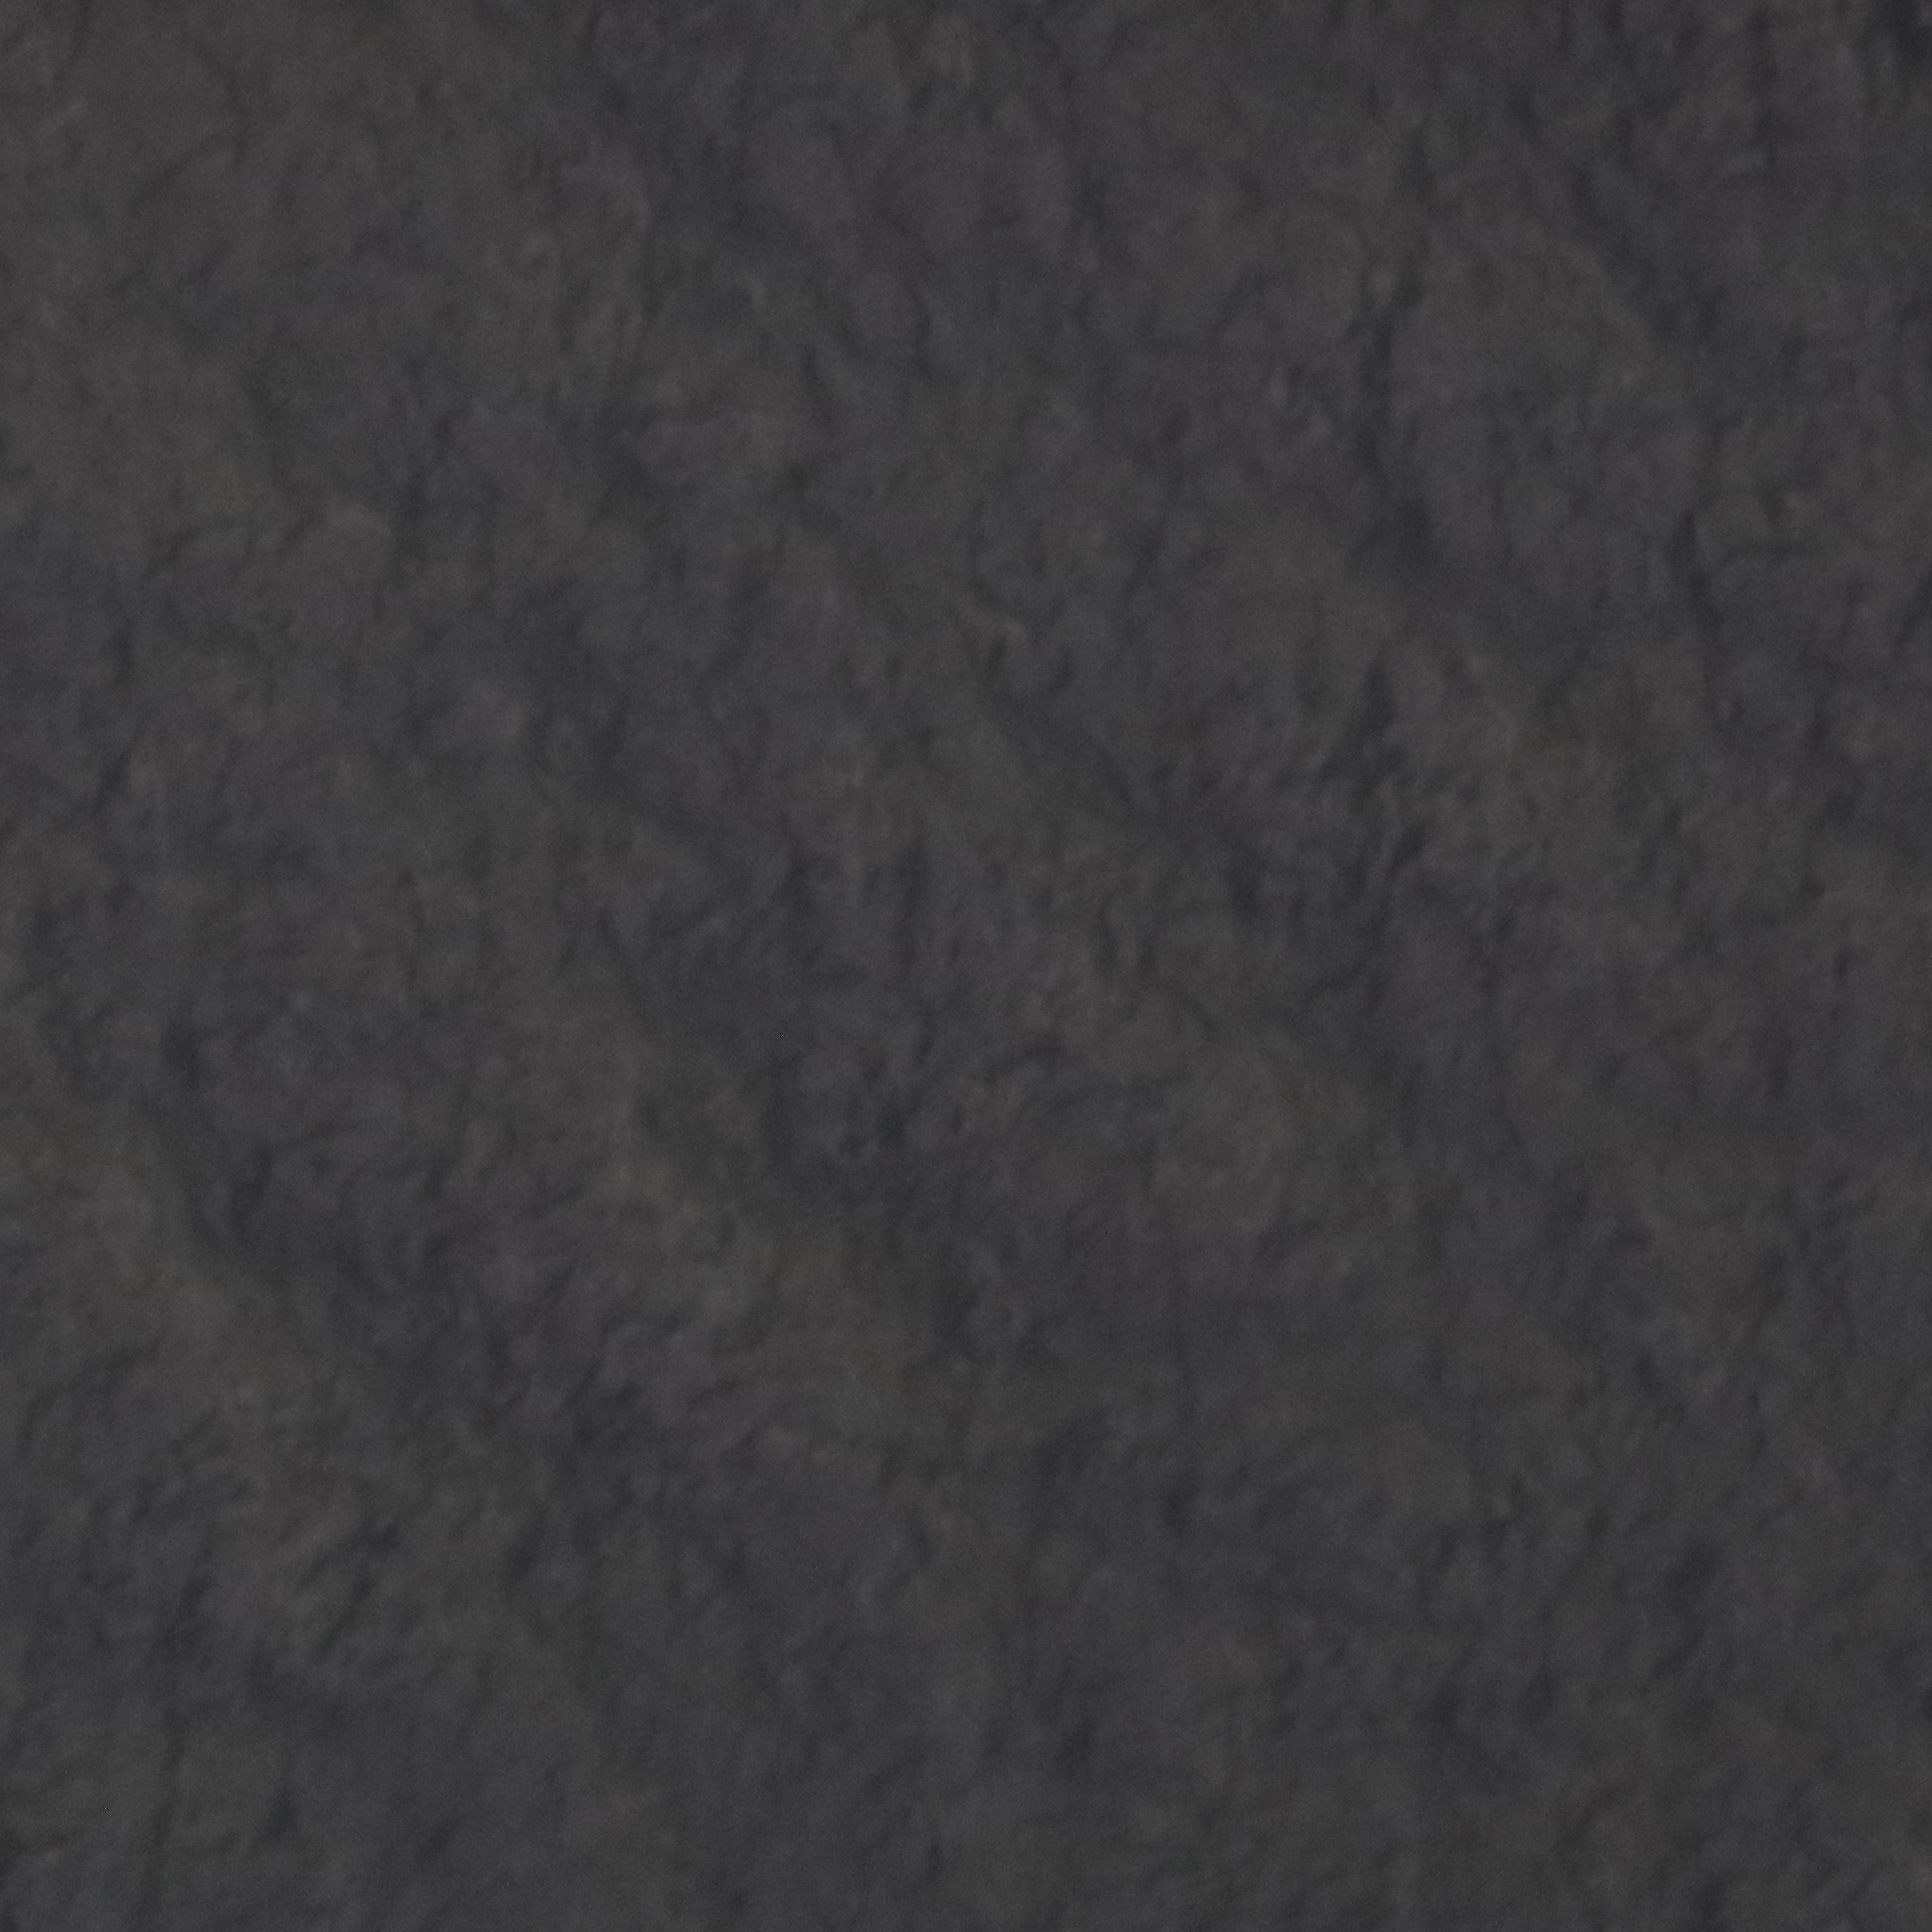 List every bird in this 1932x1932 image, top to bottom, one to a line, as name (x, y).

None